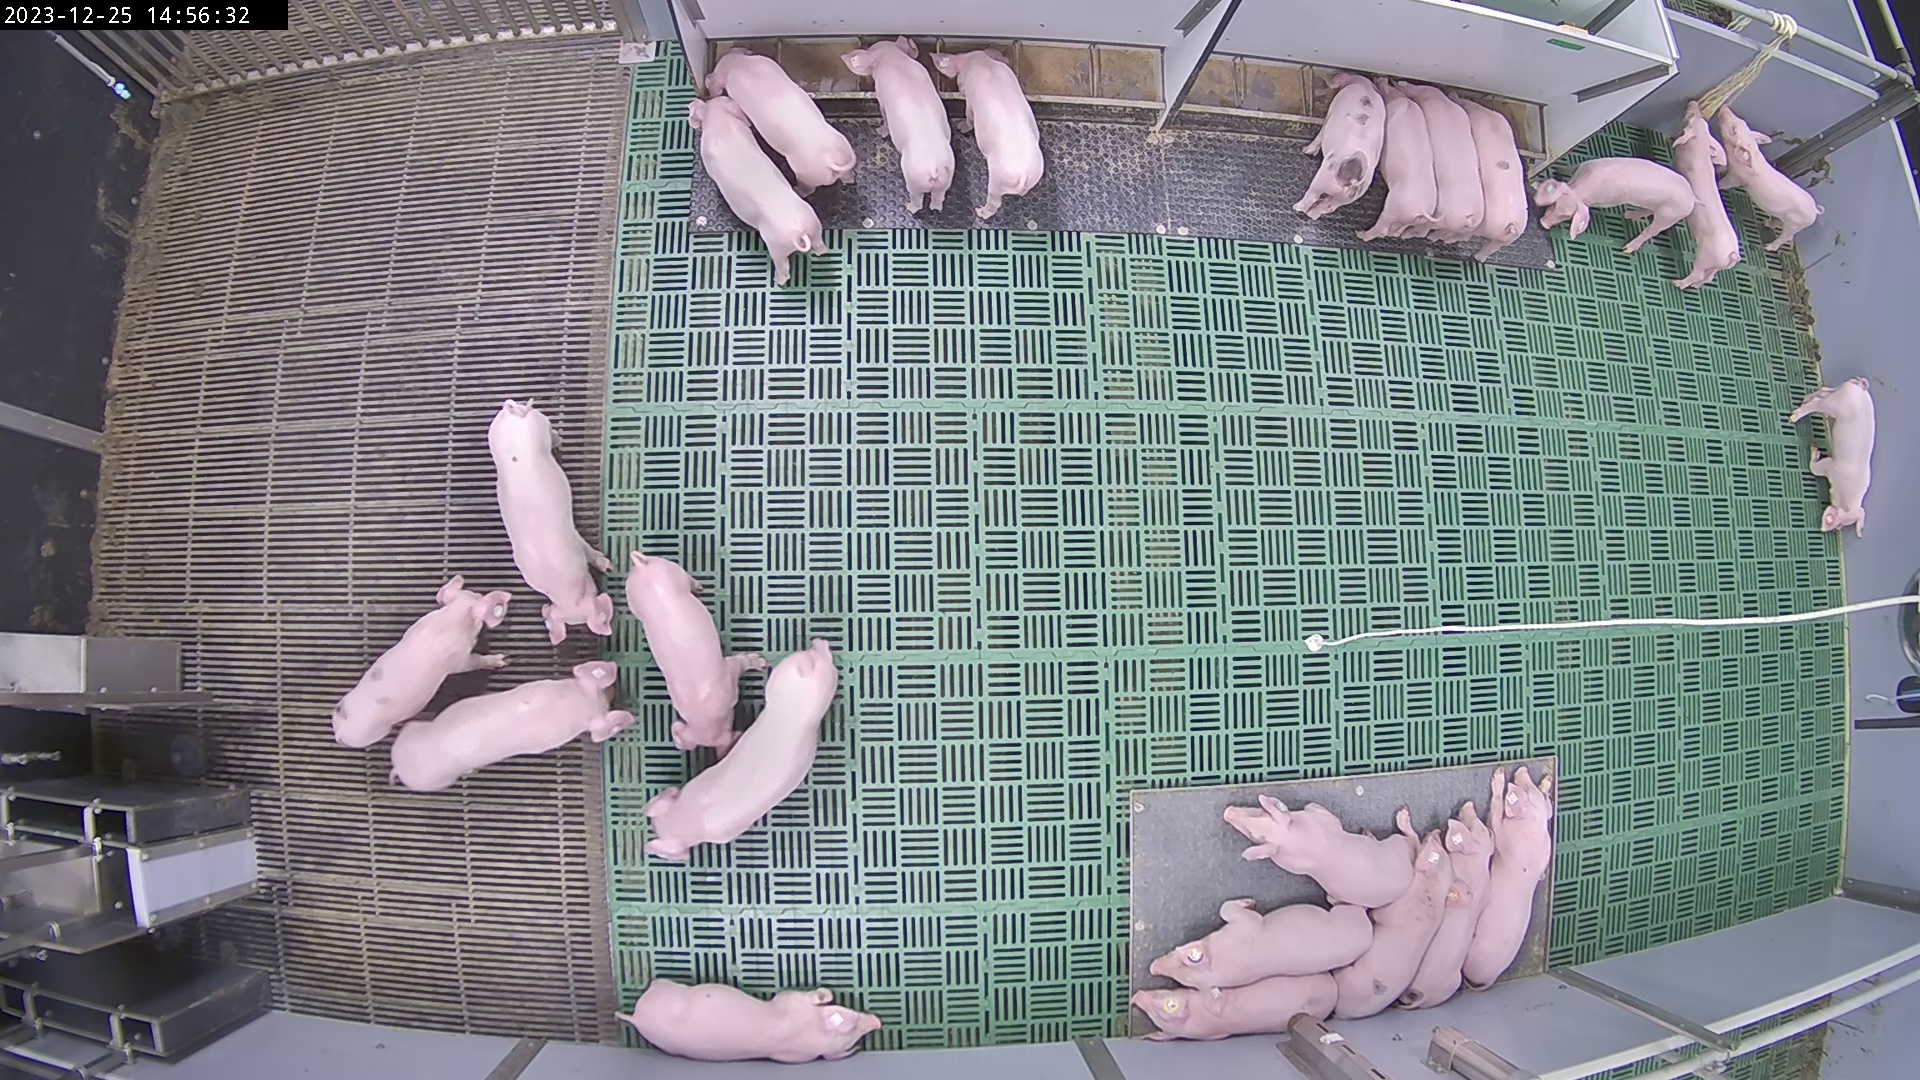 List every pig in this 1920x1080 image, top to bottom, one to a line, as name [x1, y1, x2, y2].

pig [842, 36, 954, 219]
pig [931, 45, 1043, 222]
pig [703, 46, 858, 196]
pig [1289, 67, 1387, 221]
pig [1357, 77, 1443, 241]
pig [1390, 79, 1481, 244]
pig [687, 93, 829, 285]
pig [1445, 93, 1527, 264]
pig [1668, 97, 1740, 289]
pig [1713, 103, 1821, 251]
pig [1532, 155, 1704, 254]
pig [1791, 373, 1876, 535]
pig [488, 401, 615, 647]
pig [620, 545, 767, 758]
pig [326, 570, 515, 748]
pig [638, 641, 841, 863]
pig [386, 662, 633, 793]
pig [1459, 764, 1554, 989]
pig [1220, 793, 1420, 910]
pig [1400, 796, 1494, 1009]
pig [1330, 826, 1472, 1023]
pig [1148, 898, 1373, 1018]
pig [1129, 973, 1338, 1041]
pig [615, 974, 882, 1062]